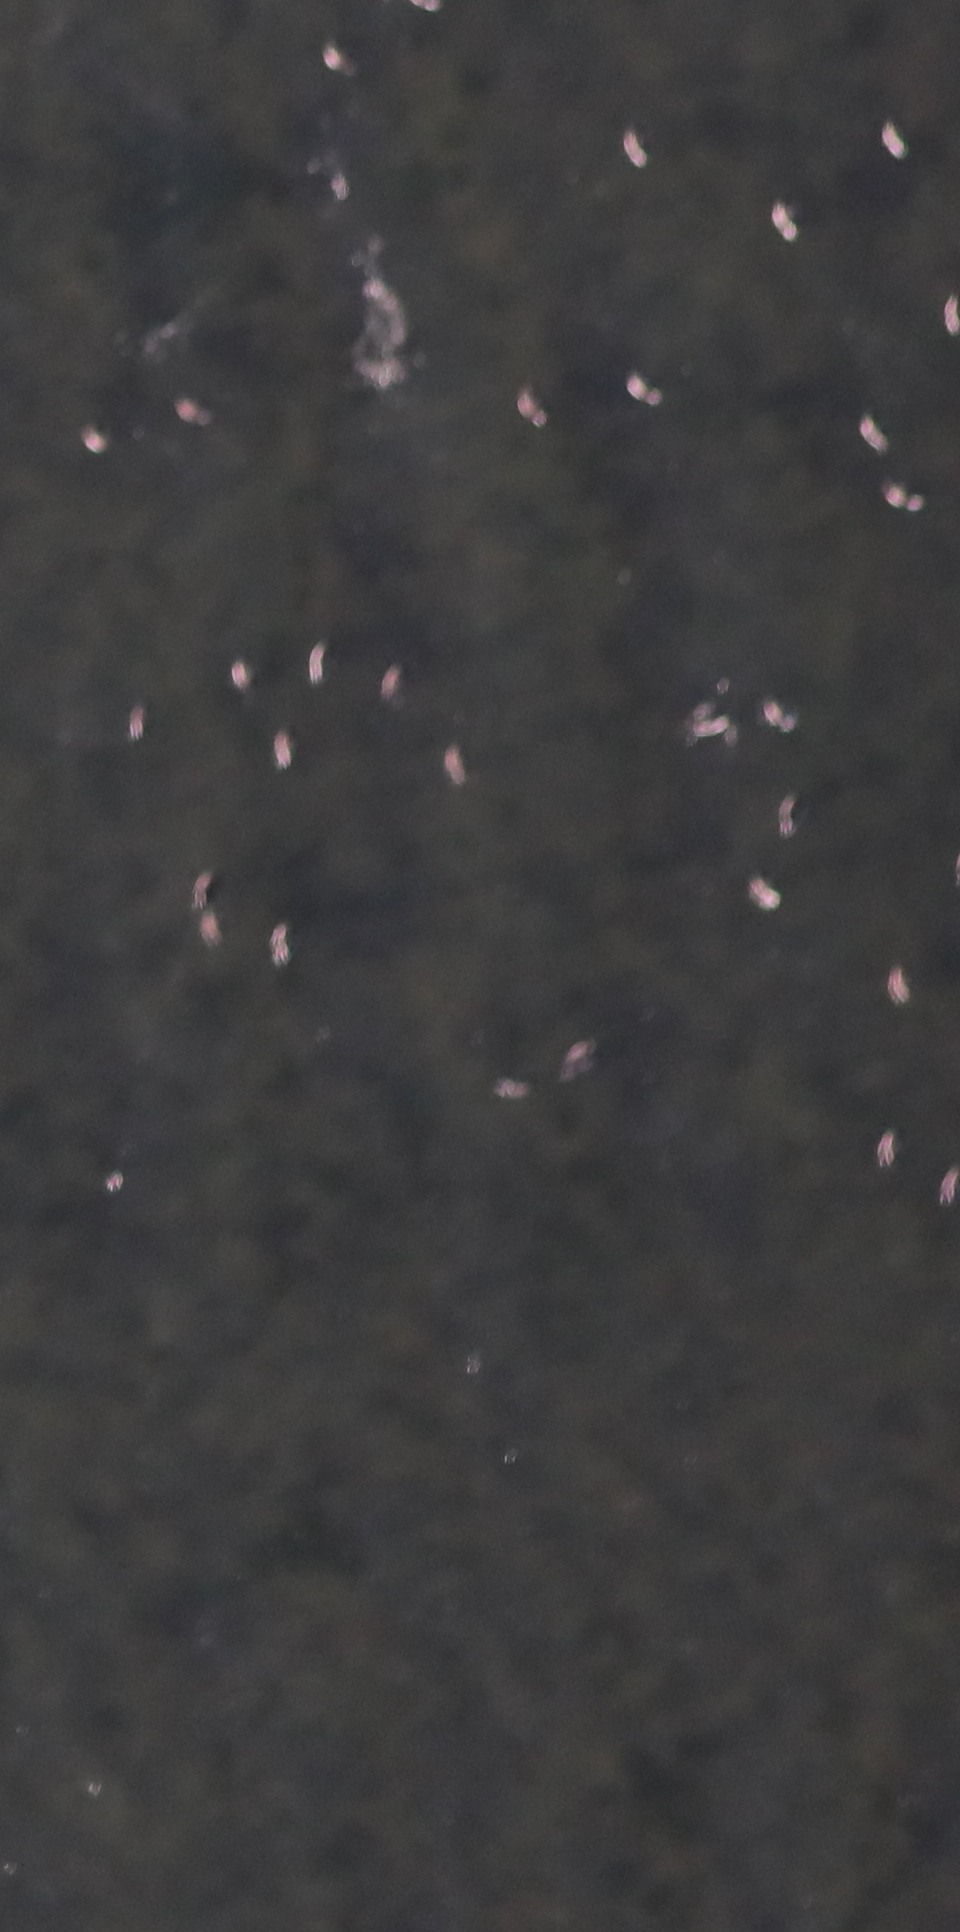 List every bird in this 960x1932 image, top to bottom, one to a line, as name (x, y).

other bird (336, 55)
other bird (895, 139)
other bird (634, 145)
other bird (784, 218)
other bird (953, 319)
other bird (641, 389)
other bird (194, 410)
other bird (534, 410)
other bird (878, 432)
other bird (98, 438)
other bird (900, 498)
other bird (321, 662)
other bird (242, 675)
other bird (397, 682)
other bird (771, 715)
other bird (139, 722)
other bird (711, 723)
other bird (284, 748)
other bird (455, 765)
other bird (796, 816)
other bird (208, 888)
other bird (763, 892)
other bird (212, 928)
other bird (281, 944)
other bird (901, 988)
other bird (582, 1061)
other bird (516, 1089)
other bird (889, 1147)
other bird (950, 1188)